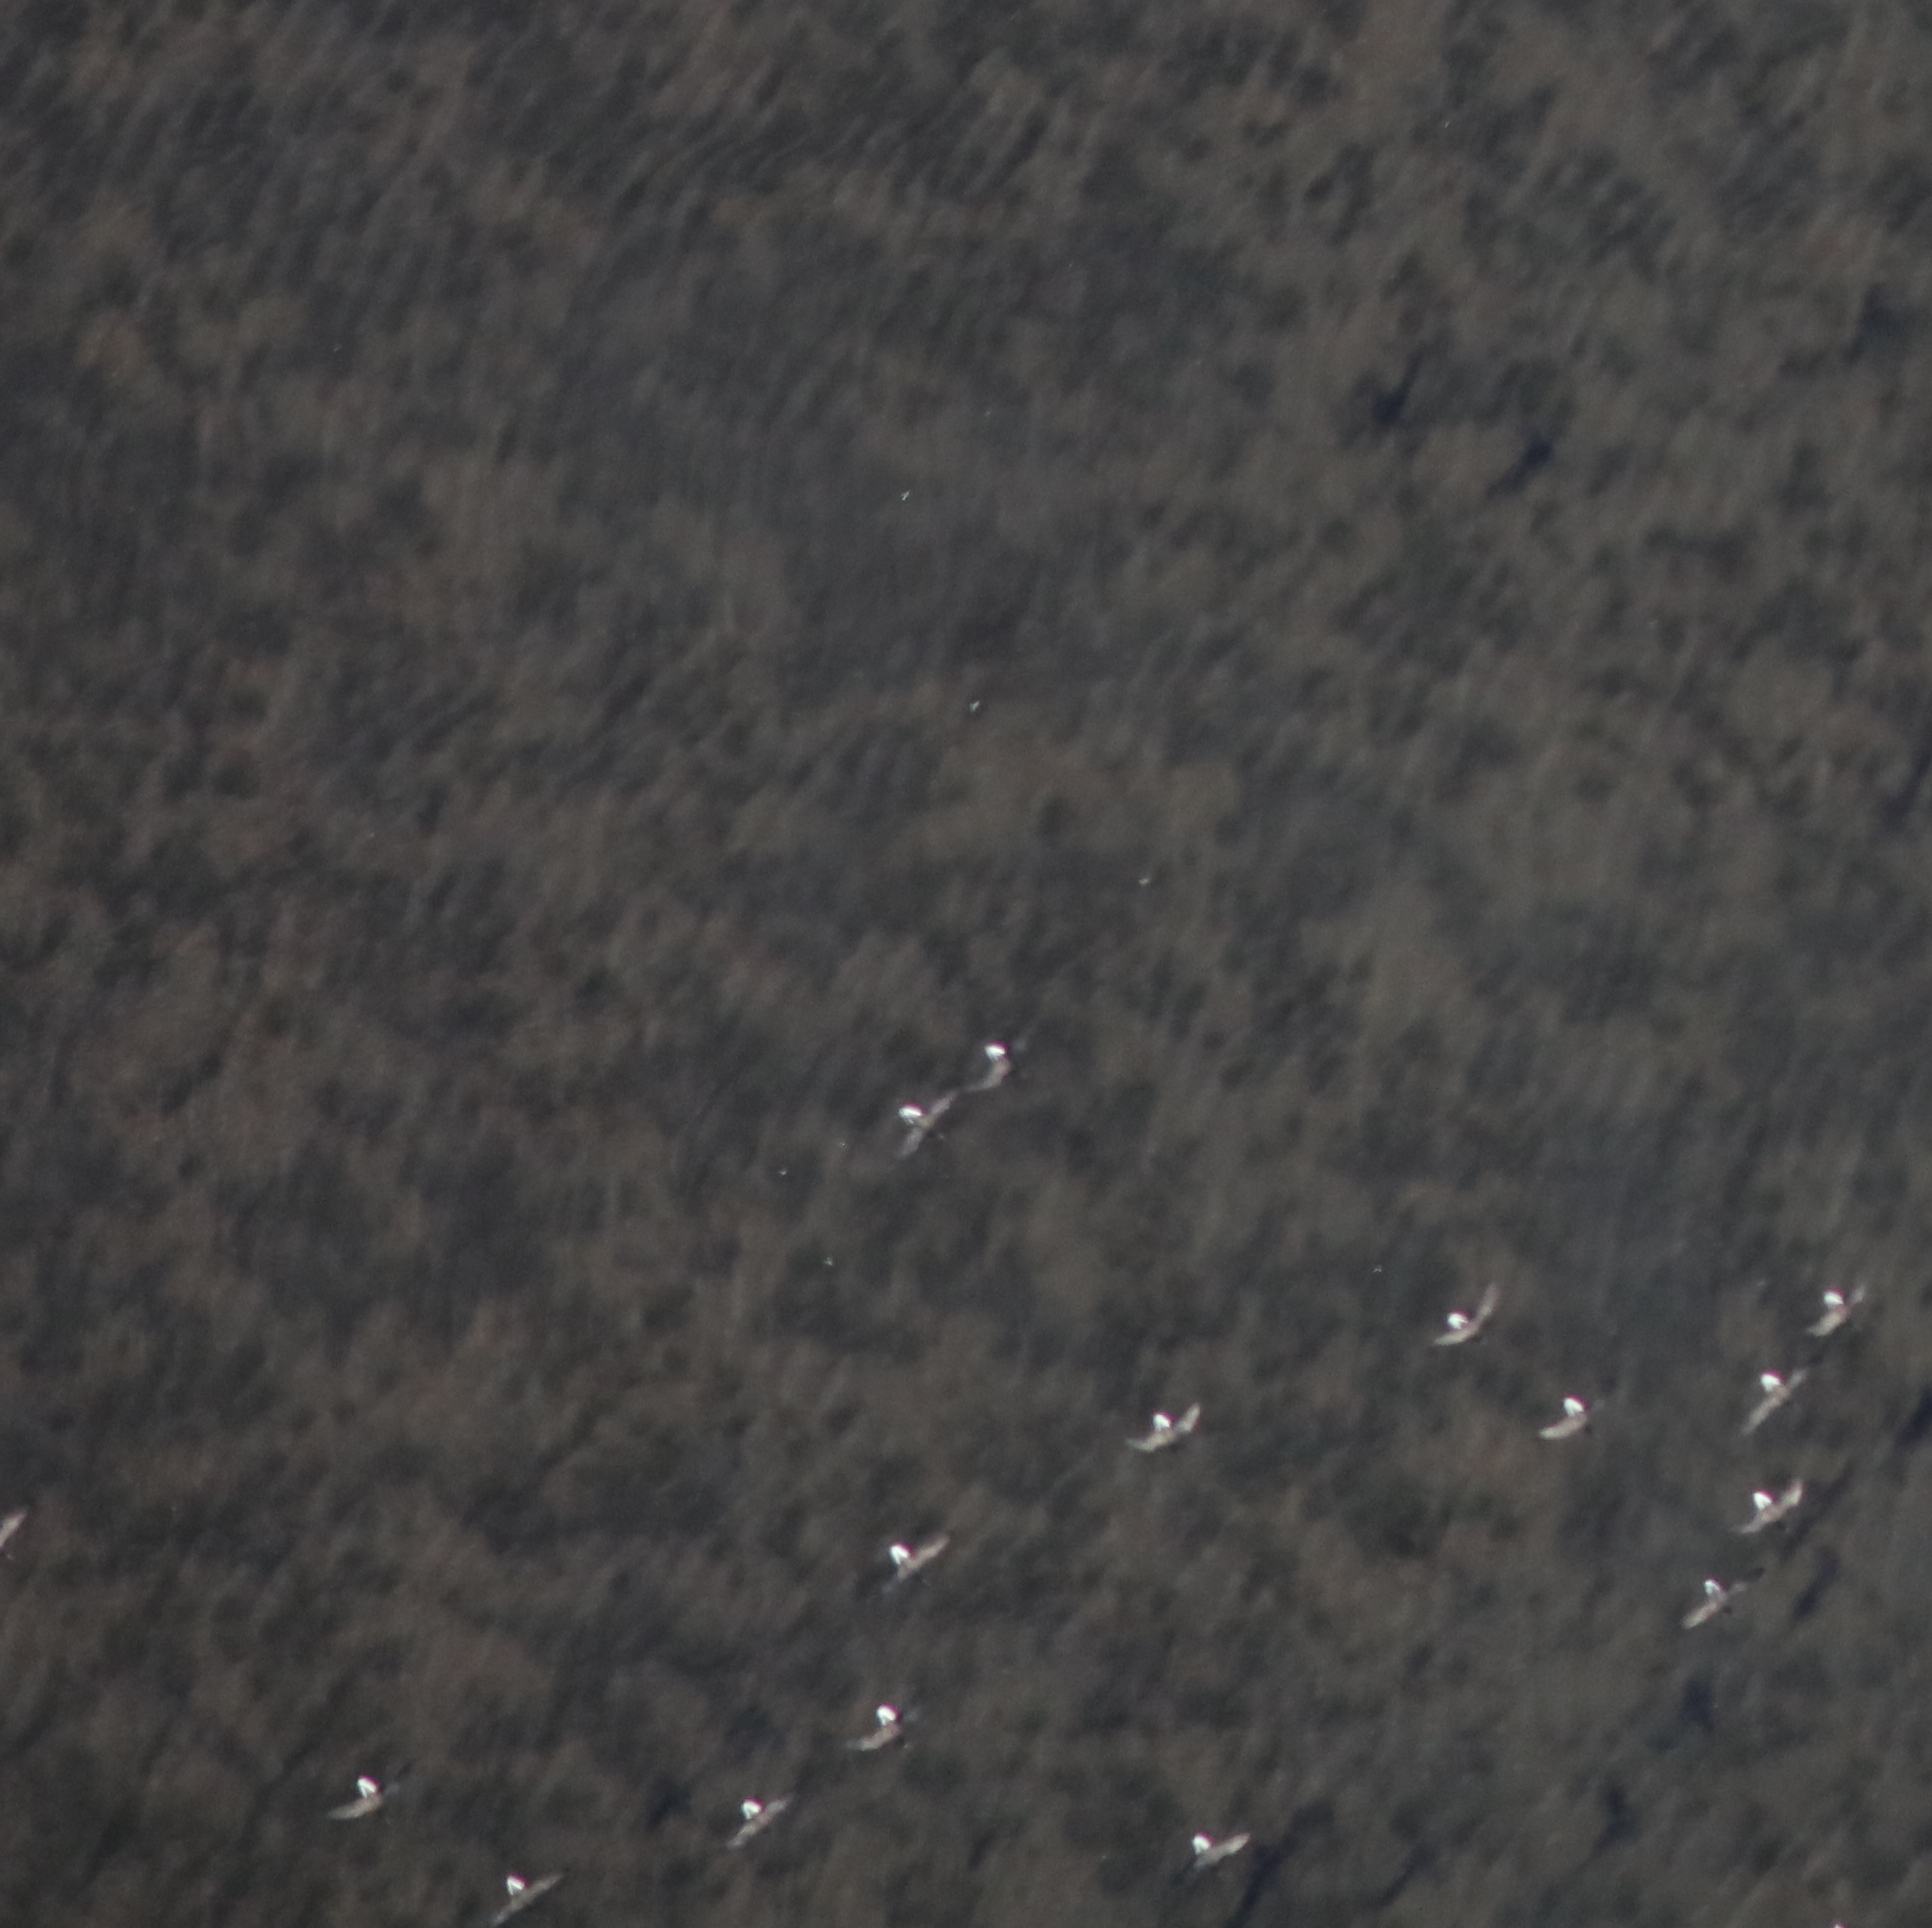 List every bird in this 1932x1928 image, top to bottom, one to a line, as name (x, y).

brant (1009, 1057)
brant (921, 1131)
brant (1468, 1317)
brant (1837, 1320)
brant (1785, 1393)
brant (1574, 1414)
brant (1175, 1433)
brant (1767, 1496)
brant (910, 1551)
brant (1705, 1617)
brant (885, 1738)
brant (361, 1796)
brant (752, 1830)
brant (1214, 1848)
brant (522, 1894)